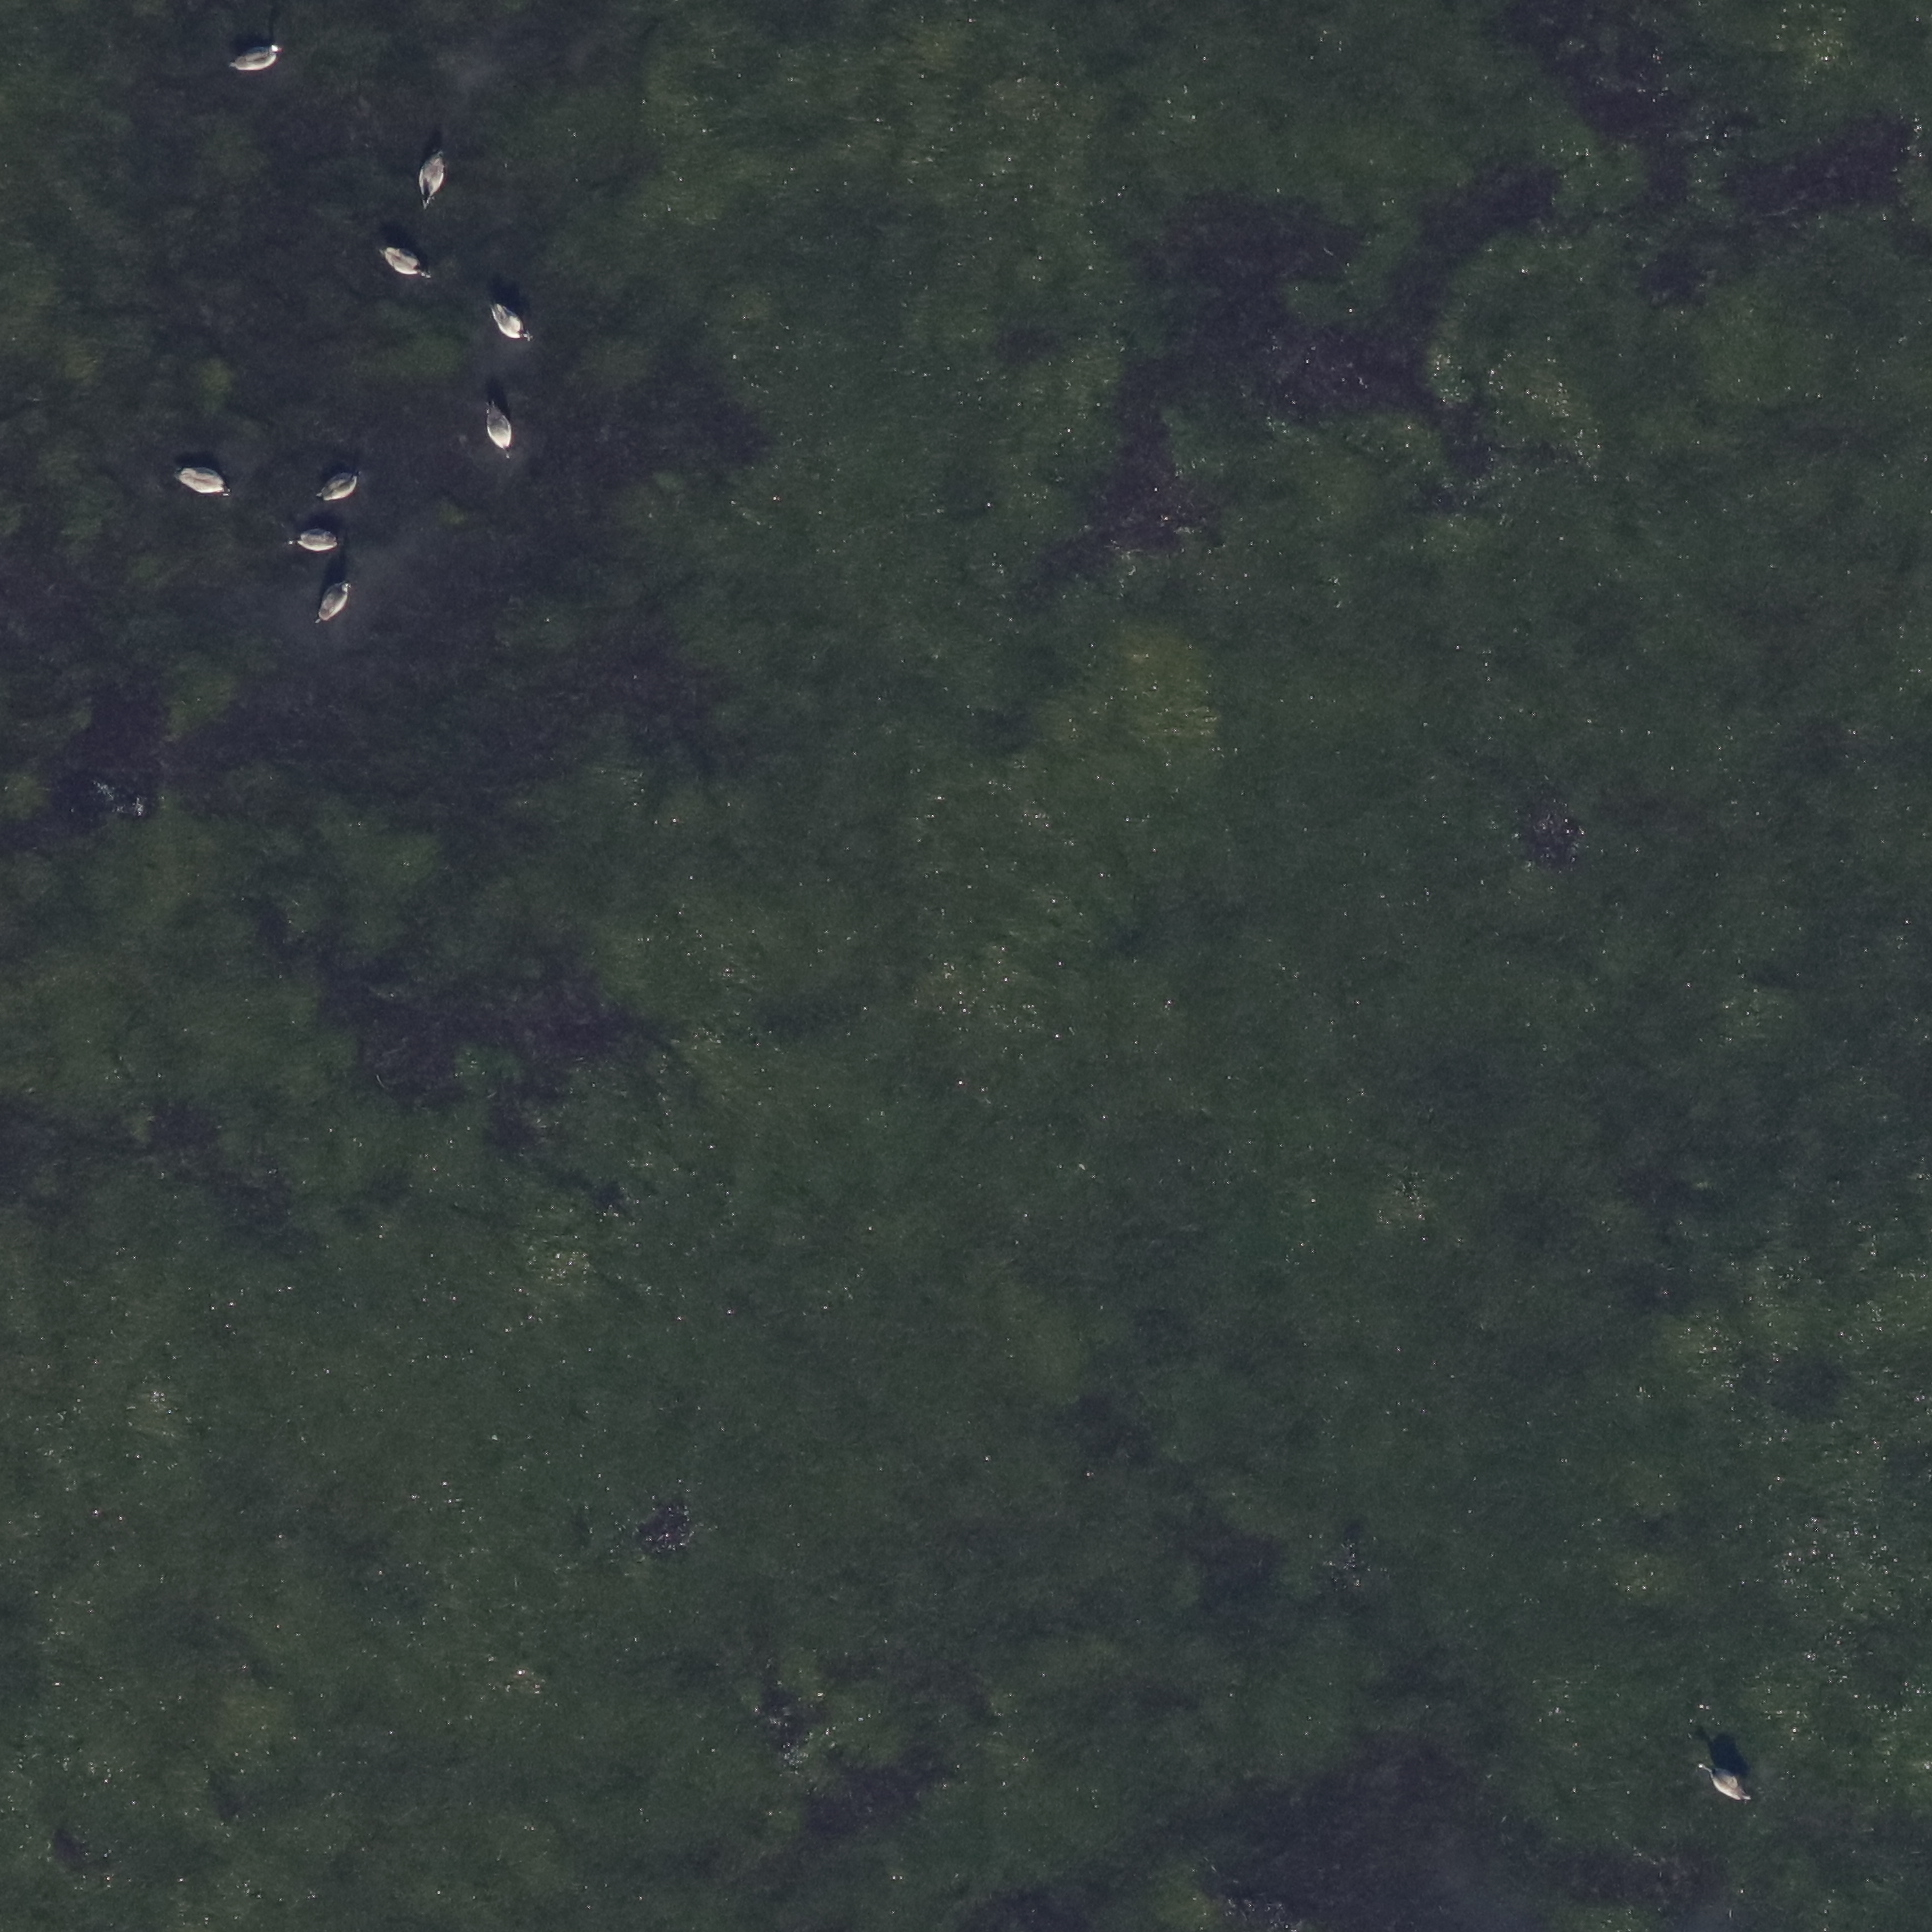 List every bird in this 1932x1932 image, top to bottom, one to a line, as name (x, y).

Canada goose (253, 60)
Canada goose (430, 177)
Canada goose (404, 263)
Canada goose (510, 318)
Canada goose (499, 425)
Canada goose (202, 481)
Canada goose (338, 487)
Canada goose (317, 540)
Canada goose (334, 603)
Canada goose (1724, 1782)